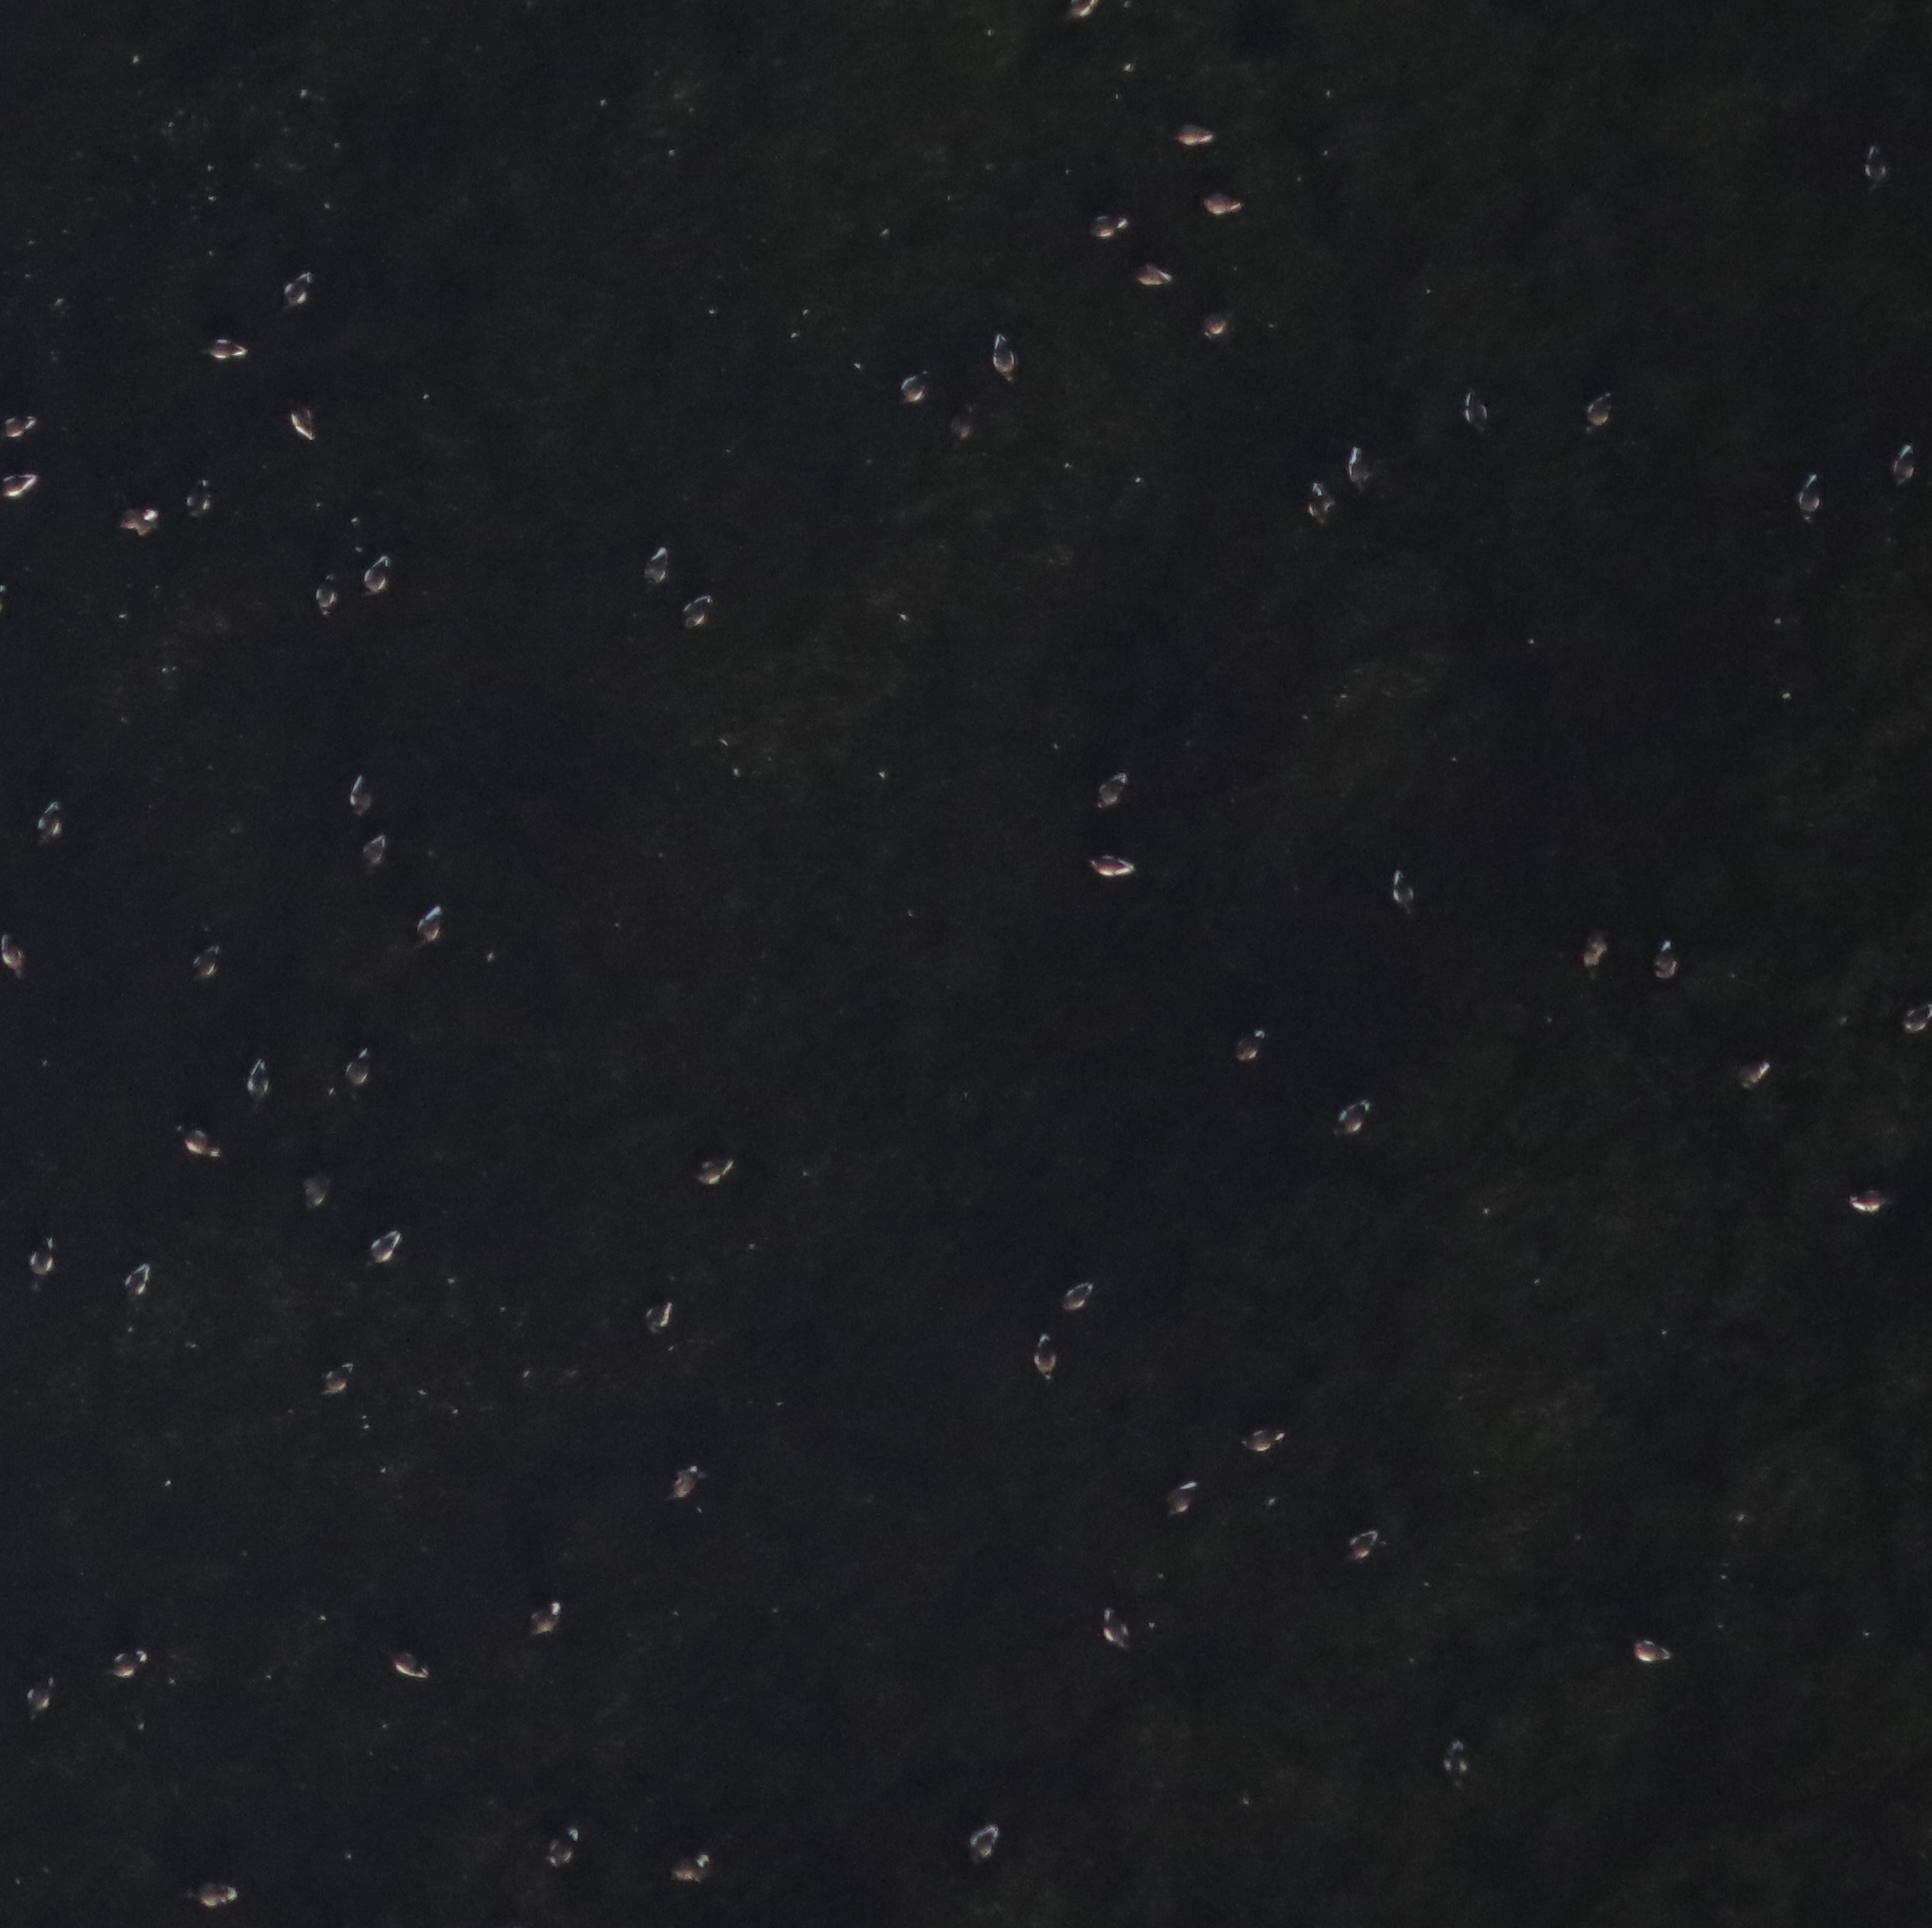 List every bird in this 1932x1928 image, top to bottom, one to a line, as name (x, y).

brant (1079, 4)
brant (1190, 133)
brant (1874, 159)
brant (1227, 203)
brant (1104, 226)
brant (1151, 277)
brant (296, 292)
brant (1213, 326)
brant (223, 349)
brant (1004, 359)
brant (913, 388)
brant (1597, 412)
brant (1472, 415)
brant (304, 422)
brant (17, 426)
brant (1902, 468)
brant (1356, 471)
brant (16, 485)
brant (199, 499)
brant (1807, 499)
brant (1320, 504)
brant (135, 523)
brant (654, 568)
brant (374, 580)
brant (327, 592)
brant (695, 614)
brant (1109, 791)
brant (367, 793)
brant (48, 821)
brant (372, 853)
brant (1108, 864)
brant (1403, 897)
brant (427, 927)
brant (14, 954)
brant (1666, 962)
brant (205, 963)
brant (1919, 1016)
brant (1251, 1045)
brant (354, 1070)
brant (257, 1084)
brant (1352, 1117)
brant (197, 1142)
brant (712, 1169)
brant (315, 1189)
brant (1871, 1199)
brant (381, 1249)
brant (36, 1264)
brant (138, 1285)
brant (1079, 1293)
brant (657, 1314)
brant (1045, 1358)
brant (334, 1379)
brant (1261, 1440)
brant (685, 1484)
brant (1179, 1498)
brant (1362, 1545)
brant (543, 1618)
brant (1114, 1629)
brant (1649, 1652)
brant (406, 1662)
brant (124, 1664)
brant (41, 1697)
brant (1454, 1756)
brant (983, 1844)
brant (559, 1849)
brant (699, 1873)
brant (210, 1893)